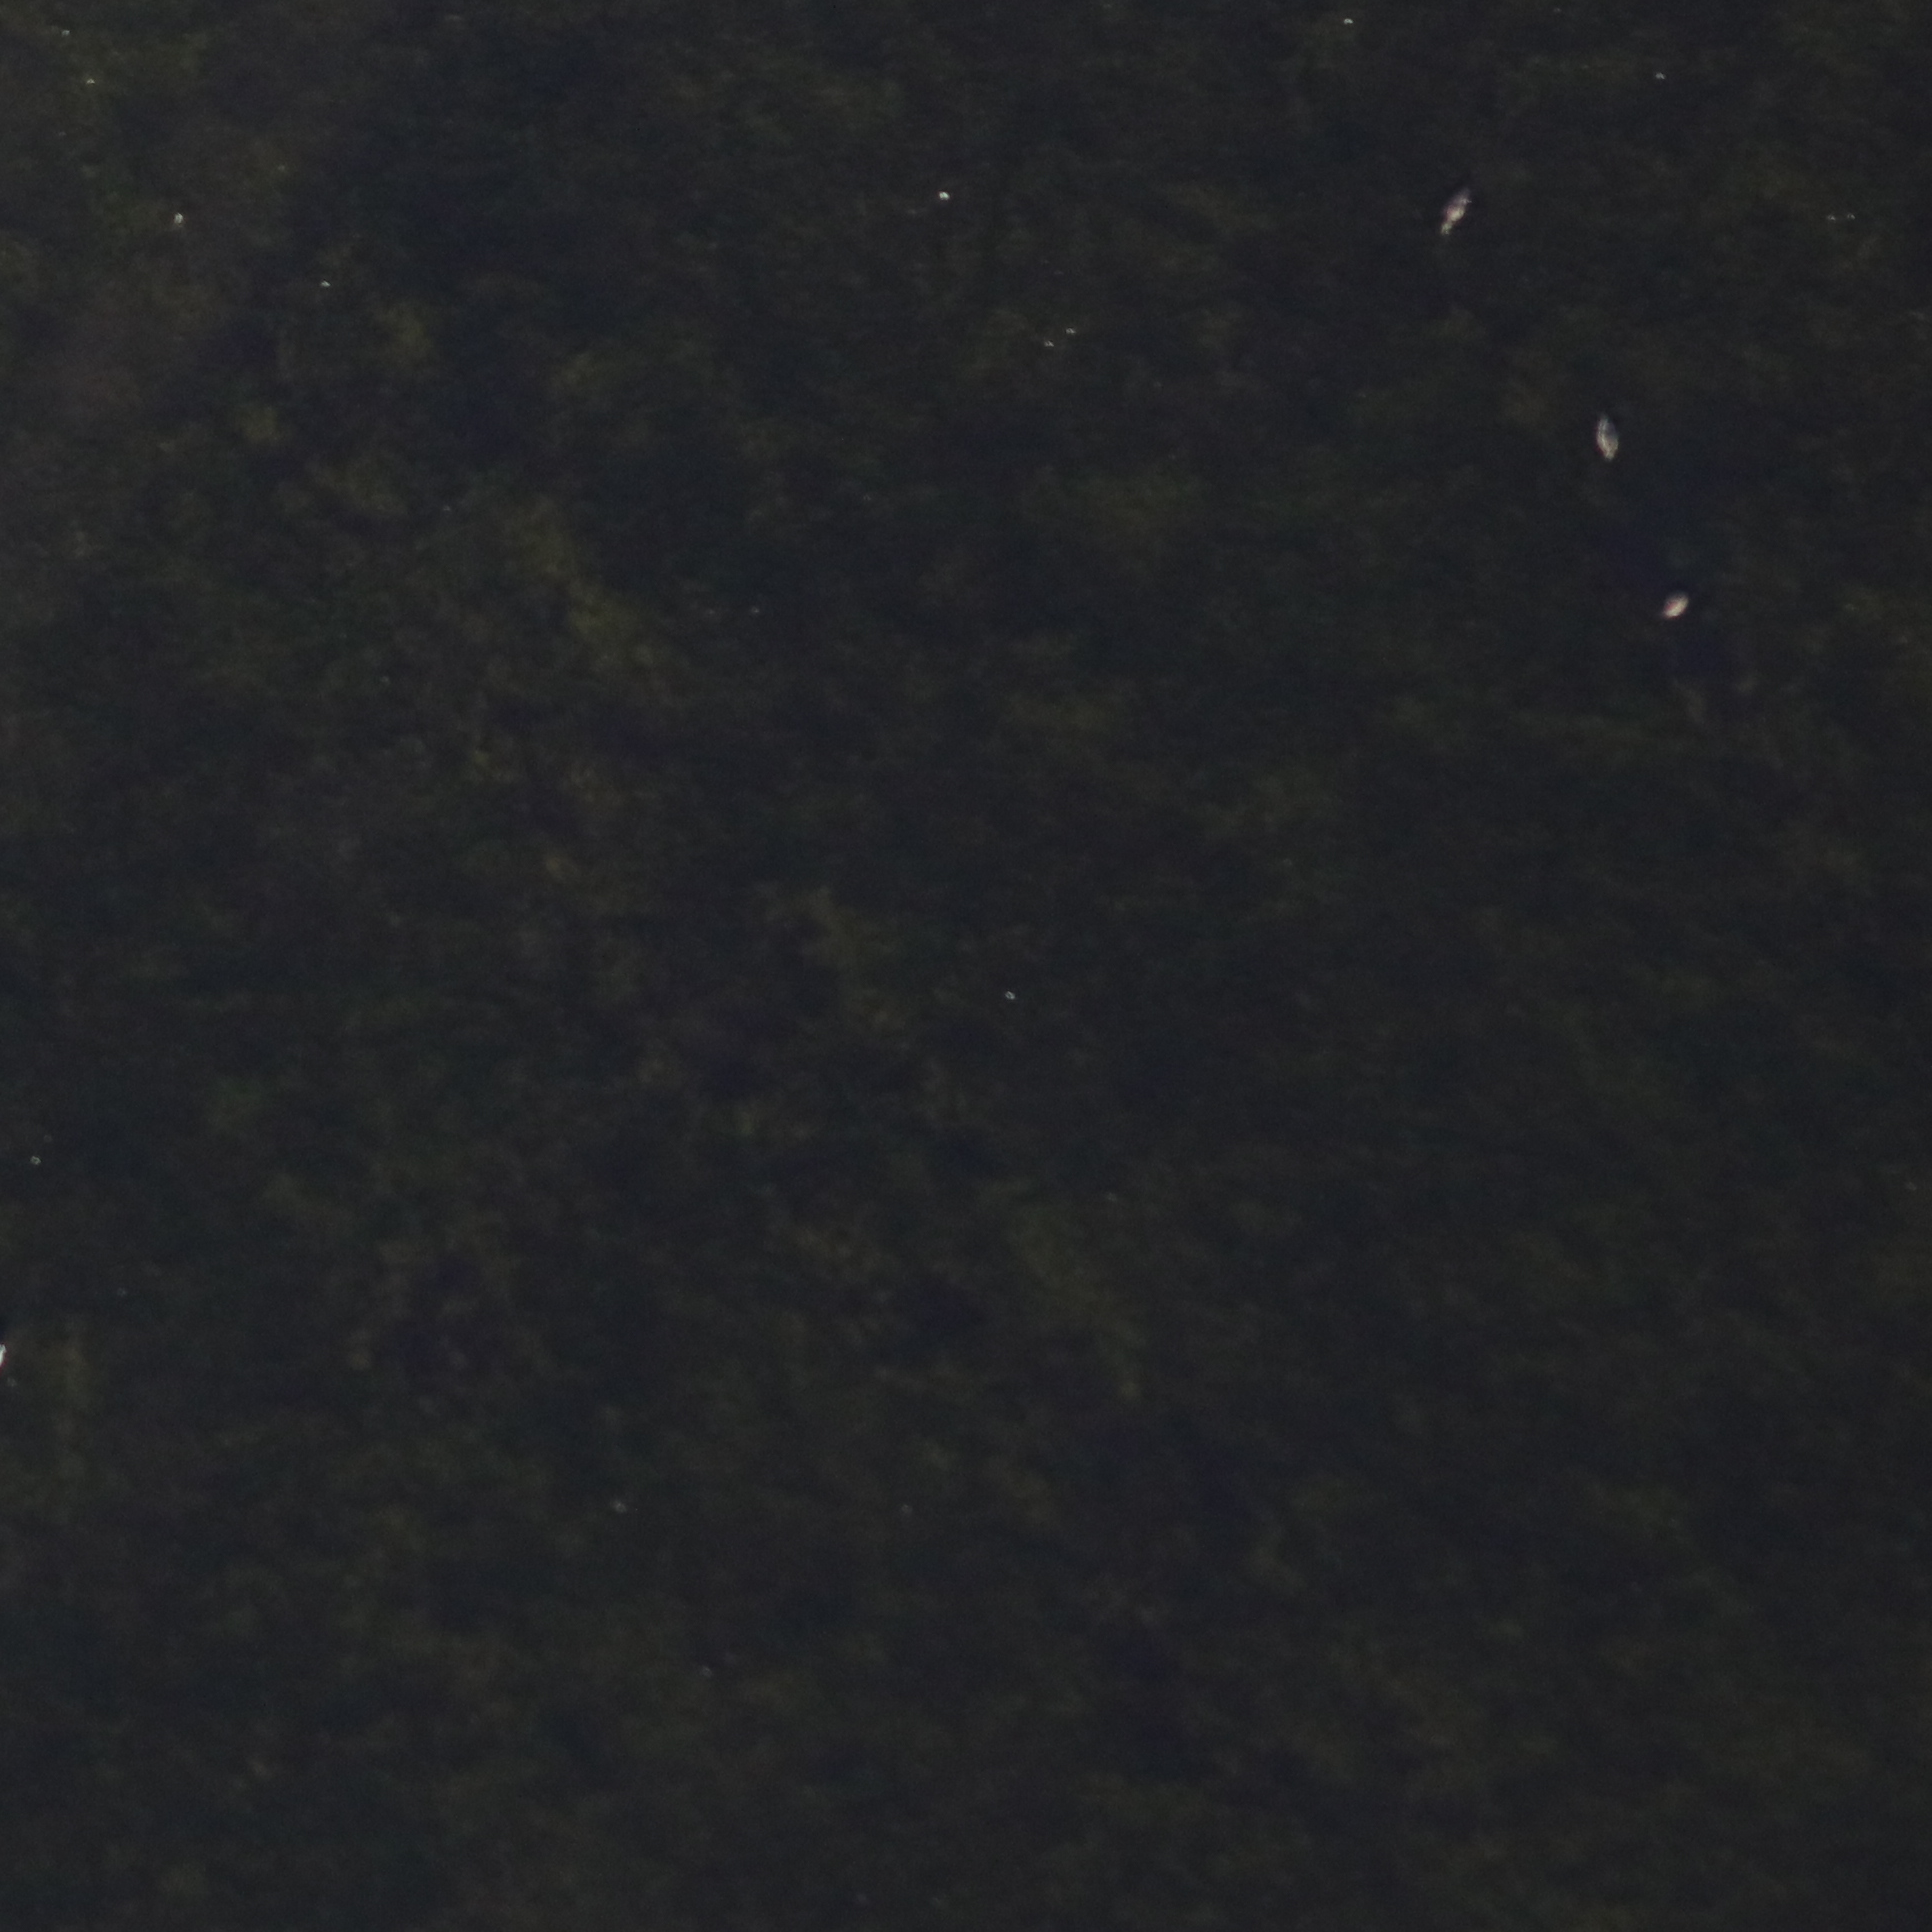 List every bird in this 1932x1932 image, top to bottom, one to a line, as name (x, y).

brant (1459, 214)
brant (1607, 435)
brant (1679, 608)